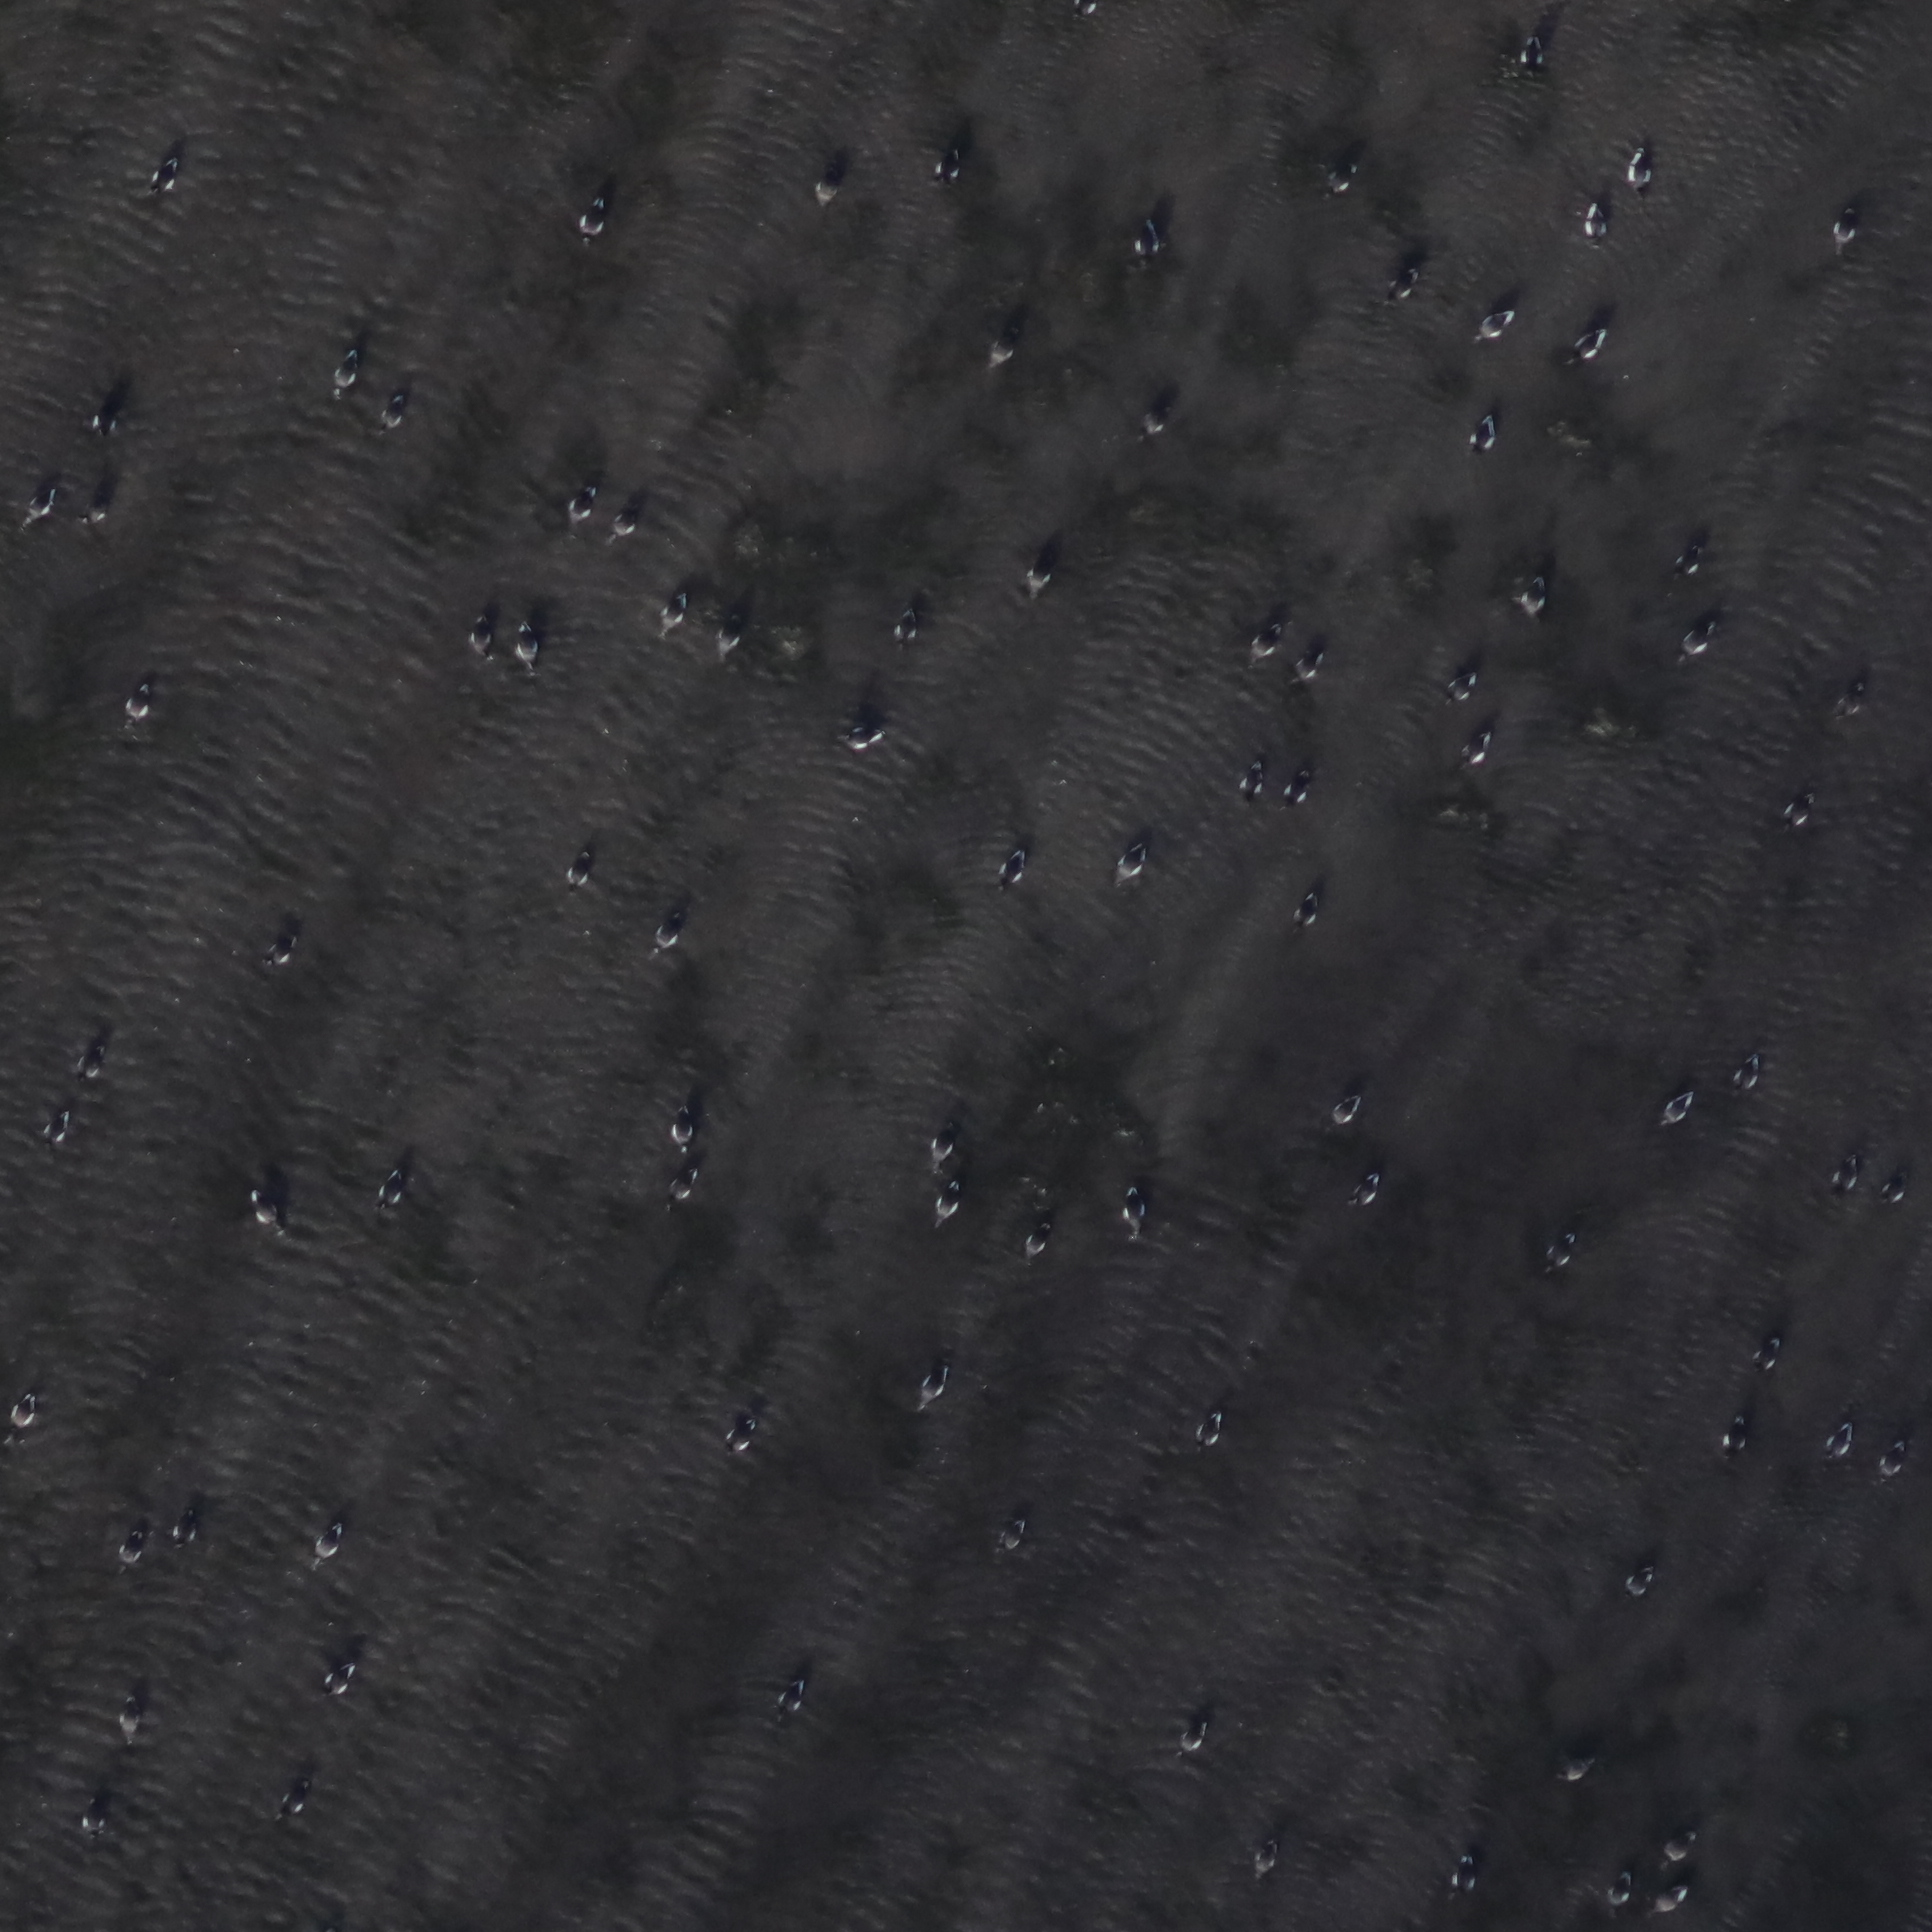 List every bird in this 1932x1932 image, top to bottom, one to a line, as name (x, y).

brant (1535, 53)
brant (1640, 170)
brant (939, 173)
brant (167, 175)
brant (1346, 188)
brant (817, 192)
brant (594, 221)
brant (1594, 225)
brant (1847, 235)
brant (1149, 243)
brant (1411, 289)
brant (1494, 323)
brant (1587, 344)
brant (1003, 349)
brant (347, 371)
brant (398, 412)
brant (96, 419)
brant (1154, 426)
brant (1486, 435)
brant (33, 508)
brant (582, 509)
brant (623, 524)
brant (1697, 557)
brant (1042, 579)
brant (1533, 591)
brant (673, 621)
brant (909, 629)
brant (478, 633)
brant (726, 634)
brant (1696, 640)
brant (1264, 643)
brant (524, 644)
brant (1308, 667)
brant (1459, 686)
brant (1852, 704)
brant (139, 705)
brant (867, 735)
brant (1474, 749)
brant (1255, 784)
brant (1294, 792)
brant (1798, 813)
brant (1132, 866)
brant (1012, 869)
brant (577, 872)
brant (1305, 904)
brant (668, 934)
brant (283, 957)
brant (94, 1068)
brant (1746, 1077)
brant (1677, 1107)
brant (1343, 1117)
brant (683, 1130)
brant (60, 1135)
brant (946, 1149)
brant (1847, 1177)
brant (687, 1178)
brant (1892, 1184)
brant (1361, 1193)
brant (391, 1195)
brant (956, 1203)
brant (1137, 1208)
brant (272, 1210)
brant (1044, 1246)
brant (1560, 1254)
brant (1773, 1365)
brant (930, 1392)
brant (23, 1415)
brant (1208, 1430)
brant (735, 1431)
brant (1737, 1439)
brant (1837, 1441)
brant (1895, 1461)
brant (182, 1525)
brant (1016, 1532)
brant (328, 1539)
brant (128, 1560)
brant (1642, 1582)
brant (339, 1678)
brant (791, 1699)
brant (130, 1705)
brant (1191, 1737)
brant (1574, 1767)
brant (287, 1803)
brant (89, 1828)
brant (1686, 1843)
brant (1265, 1857)
brant (1465, 1873)
brant (1618, 1887)
brant (1666, 1895)